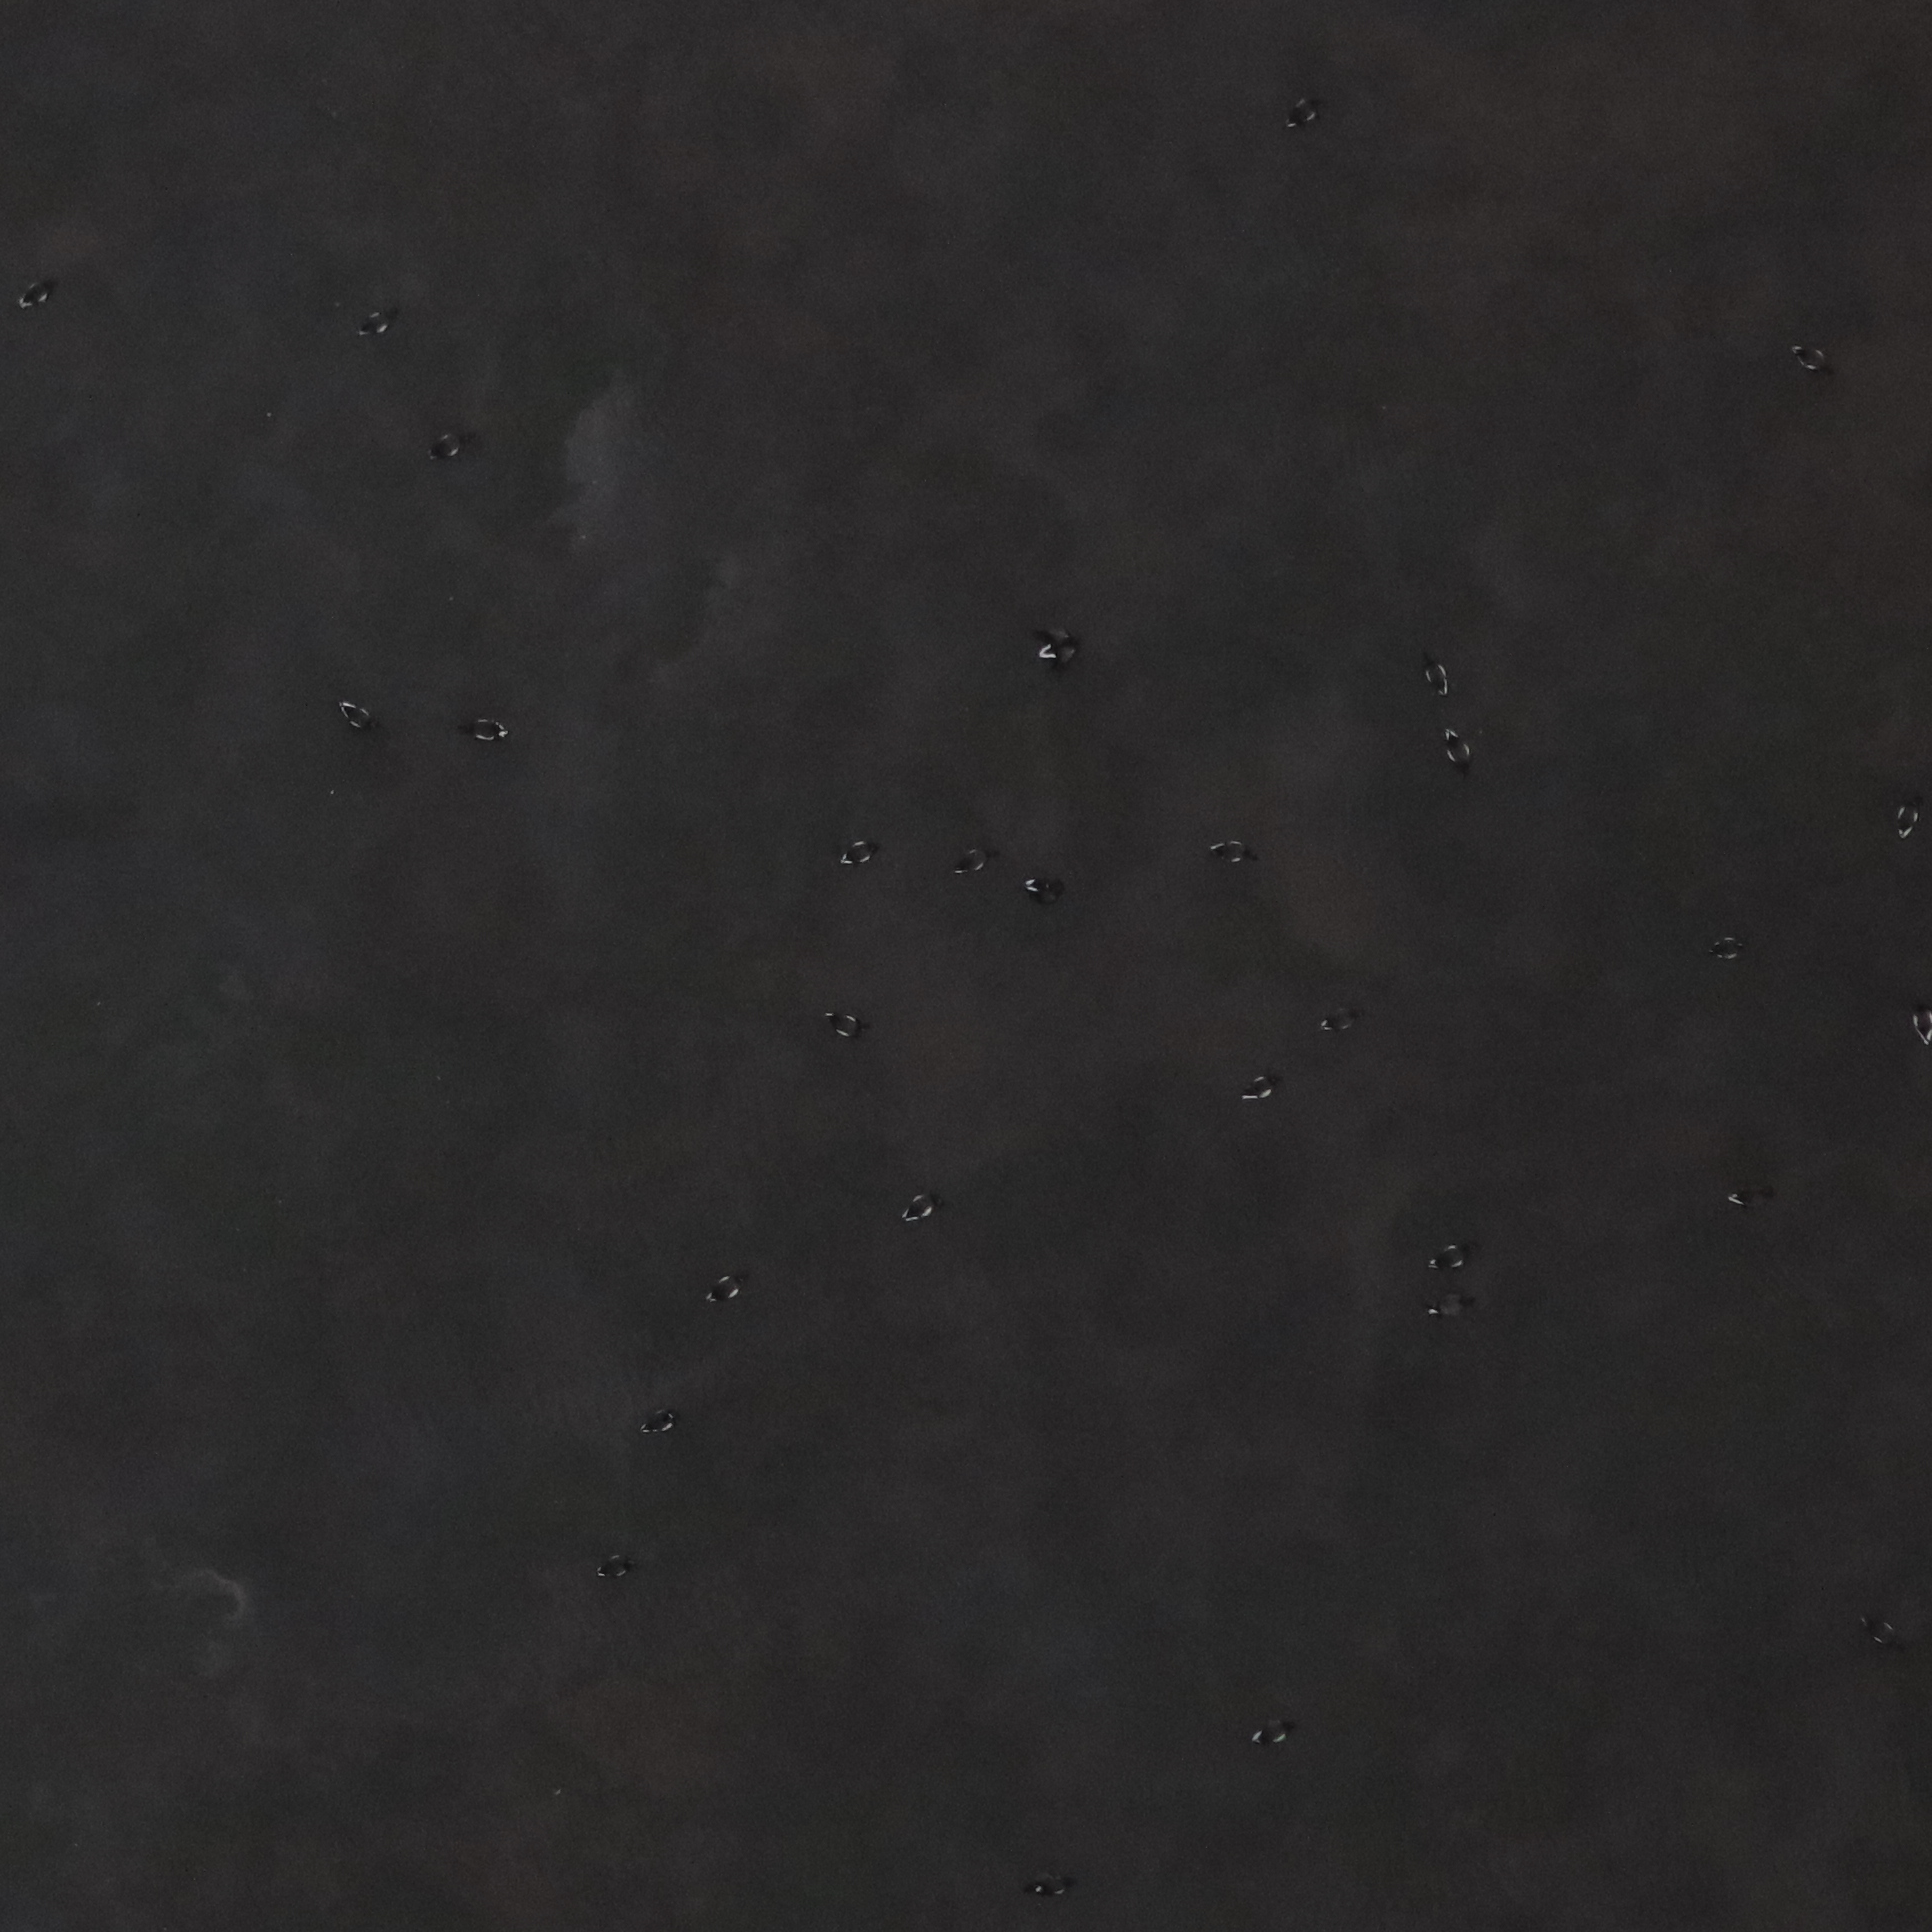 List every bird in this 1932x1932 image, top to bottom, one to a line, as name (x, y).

brant (1302, 112)
brant (36, 295)
brant (376, 323)
brant (1812, 358)
brant (448, 446)
brant (1057, 648)
brant (1438, 676)
brant (357, 717)
brant (486, 730)
brant (1456, 750)
brant (1908, 819)
brant (1232, 852)
brant (858, 855)
brant (972, 863)
brant (1048, 892)
brant (1726, 949)
brant (1339, 1021)
brant (1926, 1024)
brant (846, 1025)
brant (1258, 1088)
brant (1753, 1192)
brant (918, 1208)
brant (1451, 1256)
brant (724, 1288)
brant (1446, 1308)
brant (662, 1420)
brant (615, 1571)
brant (1882, 1633)
brant (1274, 1731)
brant (1056, 1885)